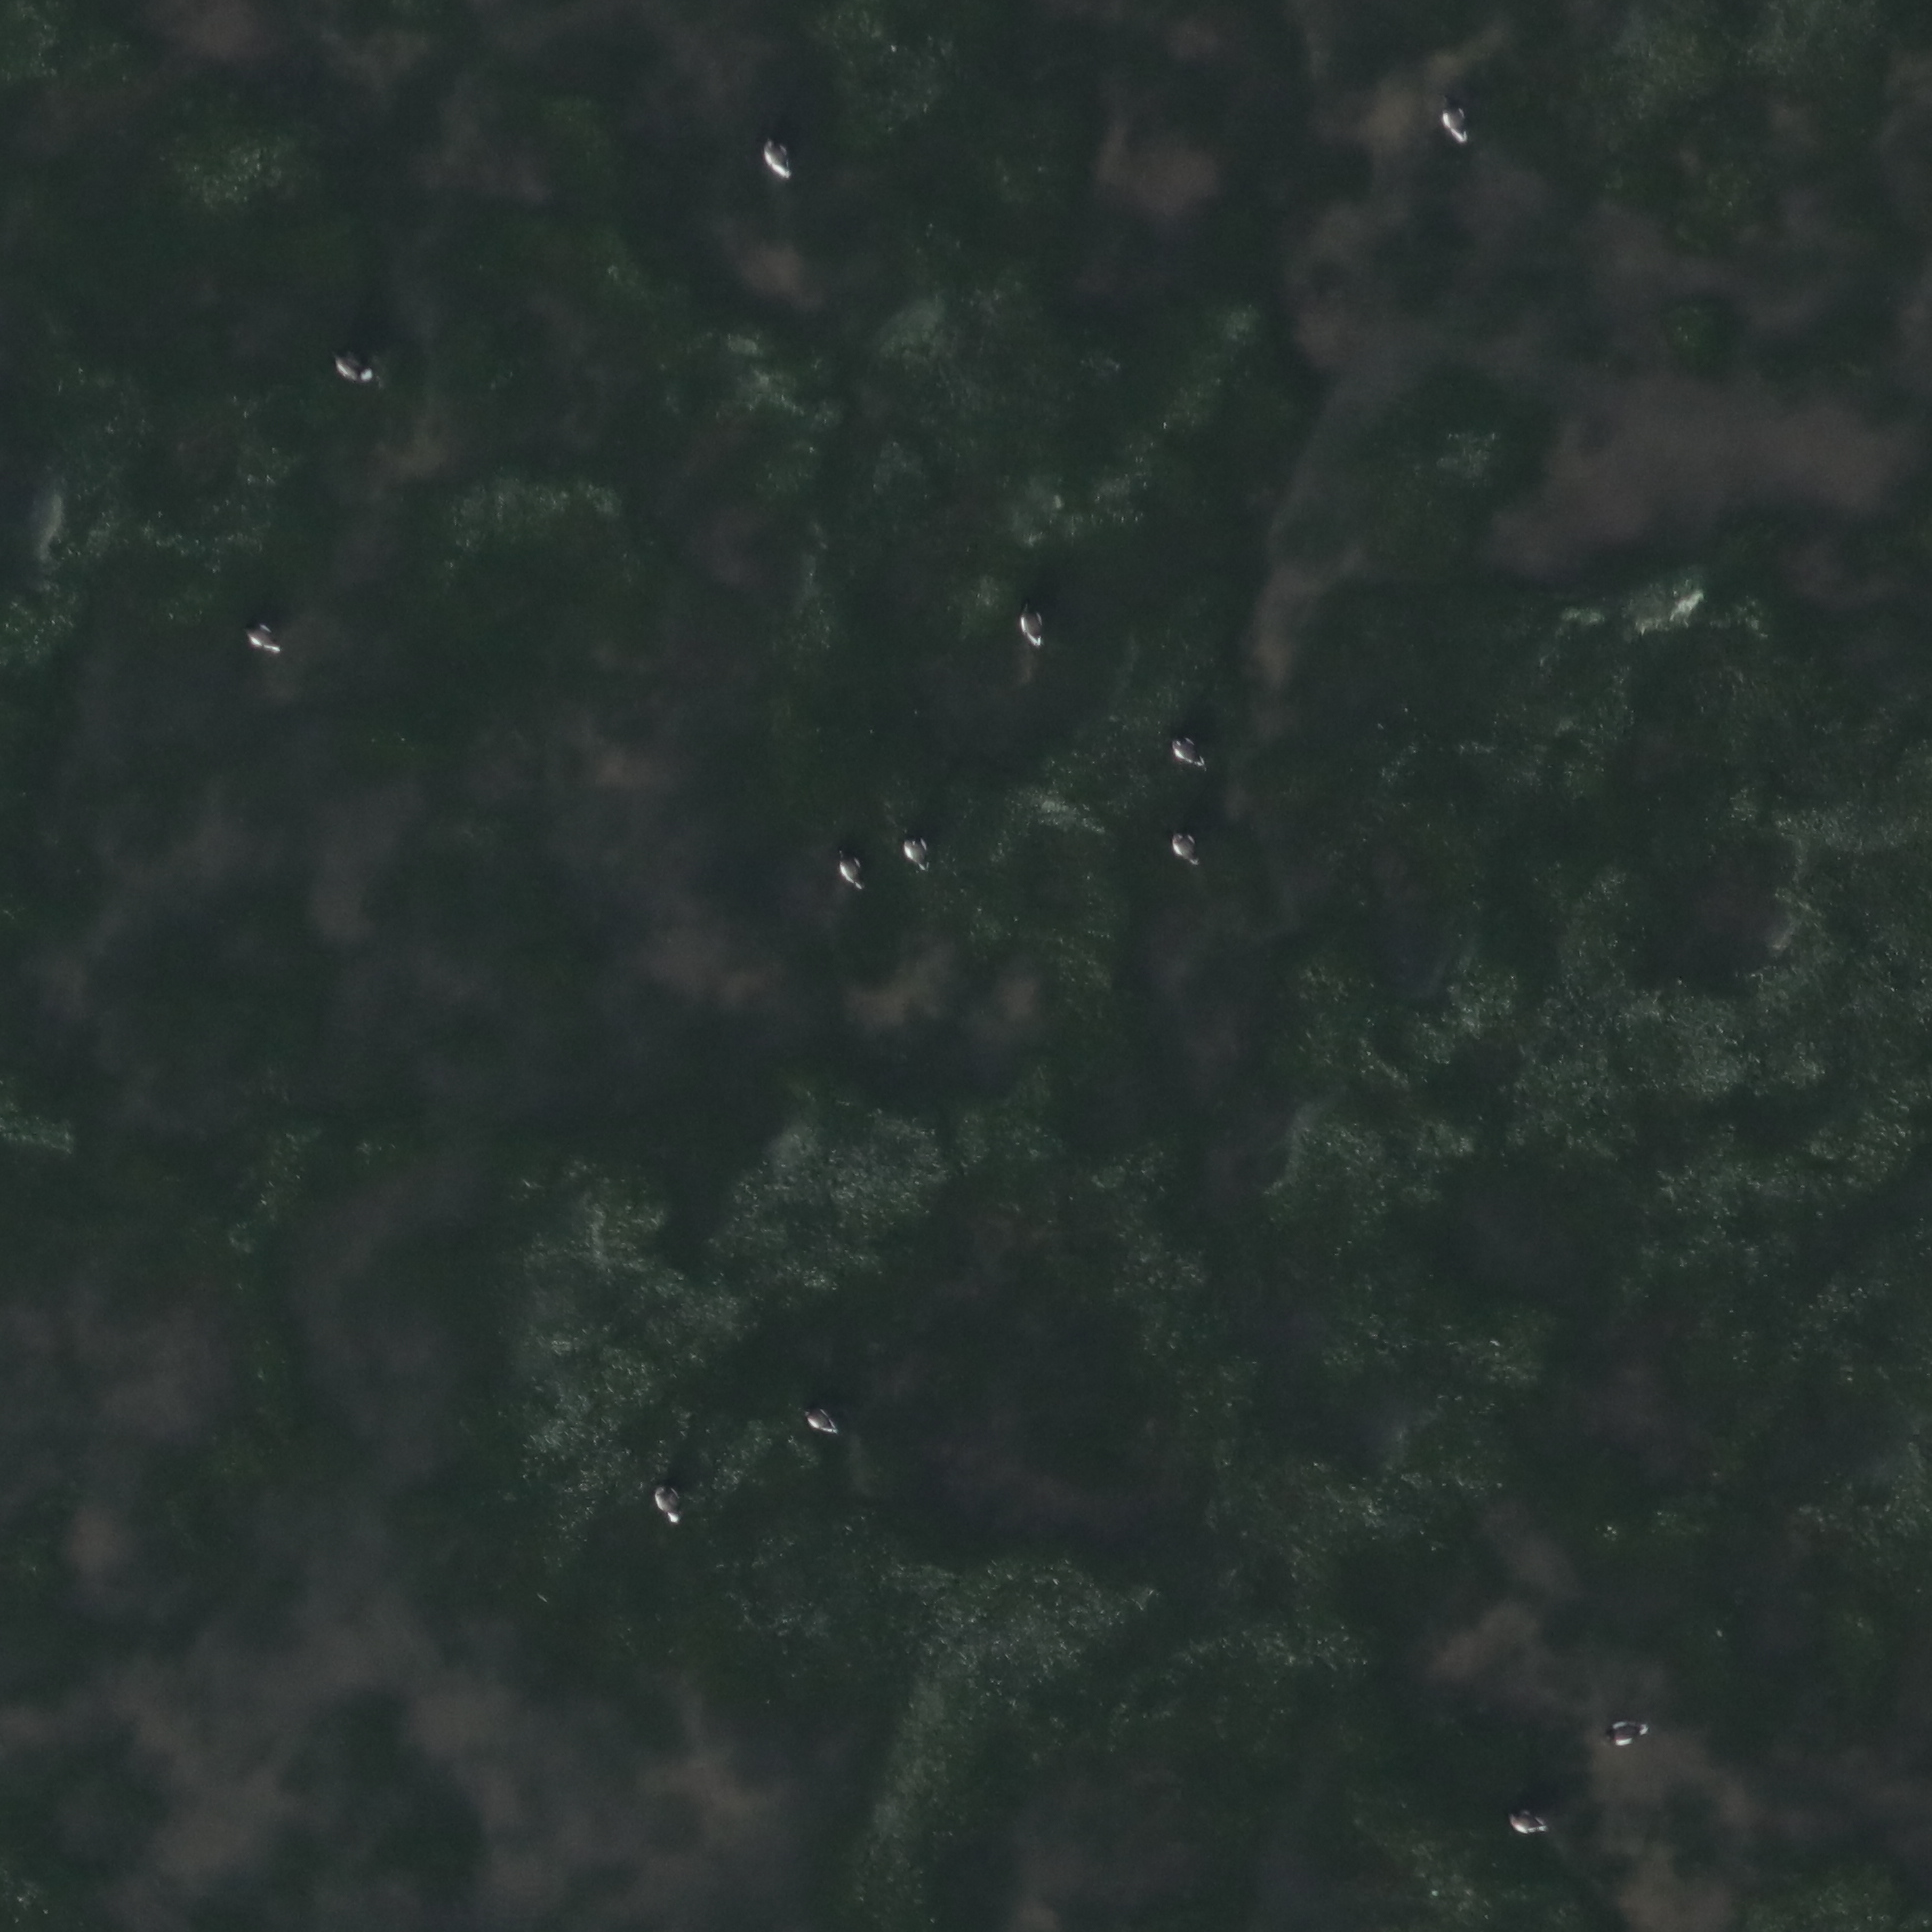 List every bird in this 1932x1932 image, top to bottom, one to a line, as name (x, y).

brant (1456, 120)
brant (776, 156)
brant (353, 367)
brant (1032, 625)
brant (260, 636)
brant (1186, 750)
brant (1185, 845)
brant (916, 851)
brant (851, 868)
brant (820, 1421)
brant (667, 1503)
brant (1625, 1734)
brant (1527, 1822)